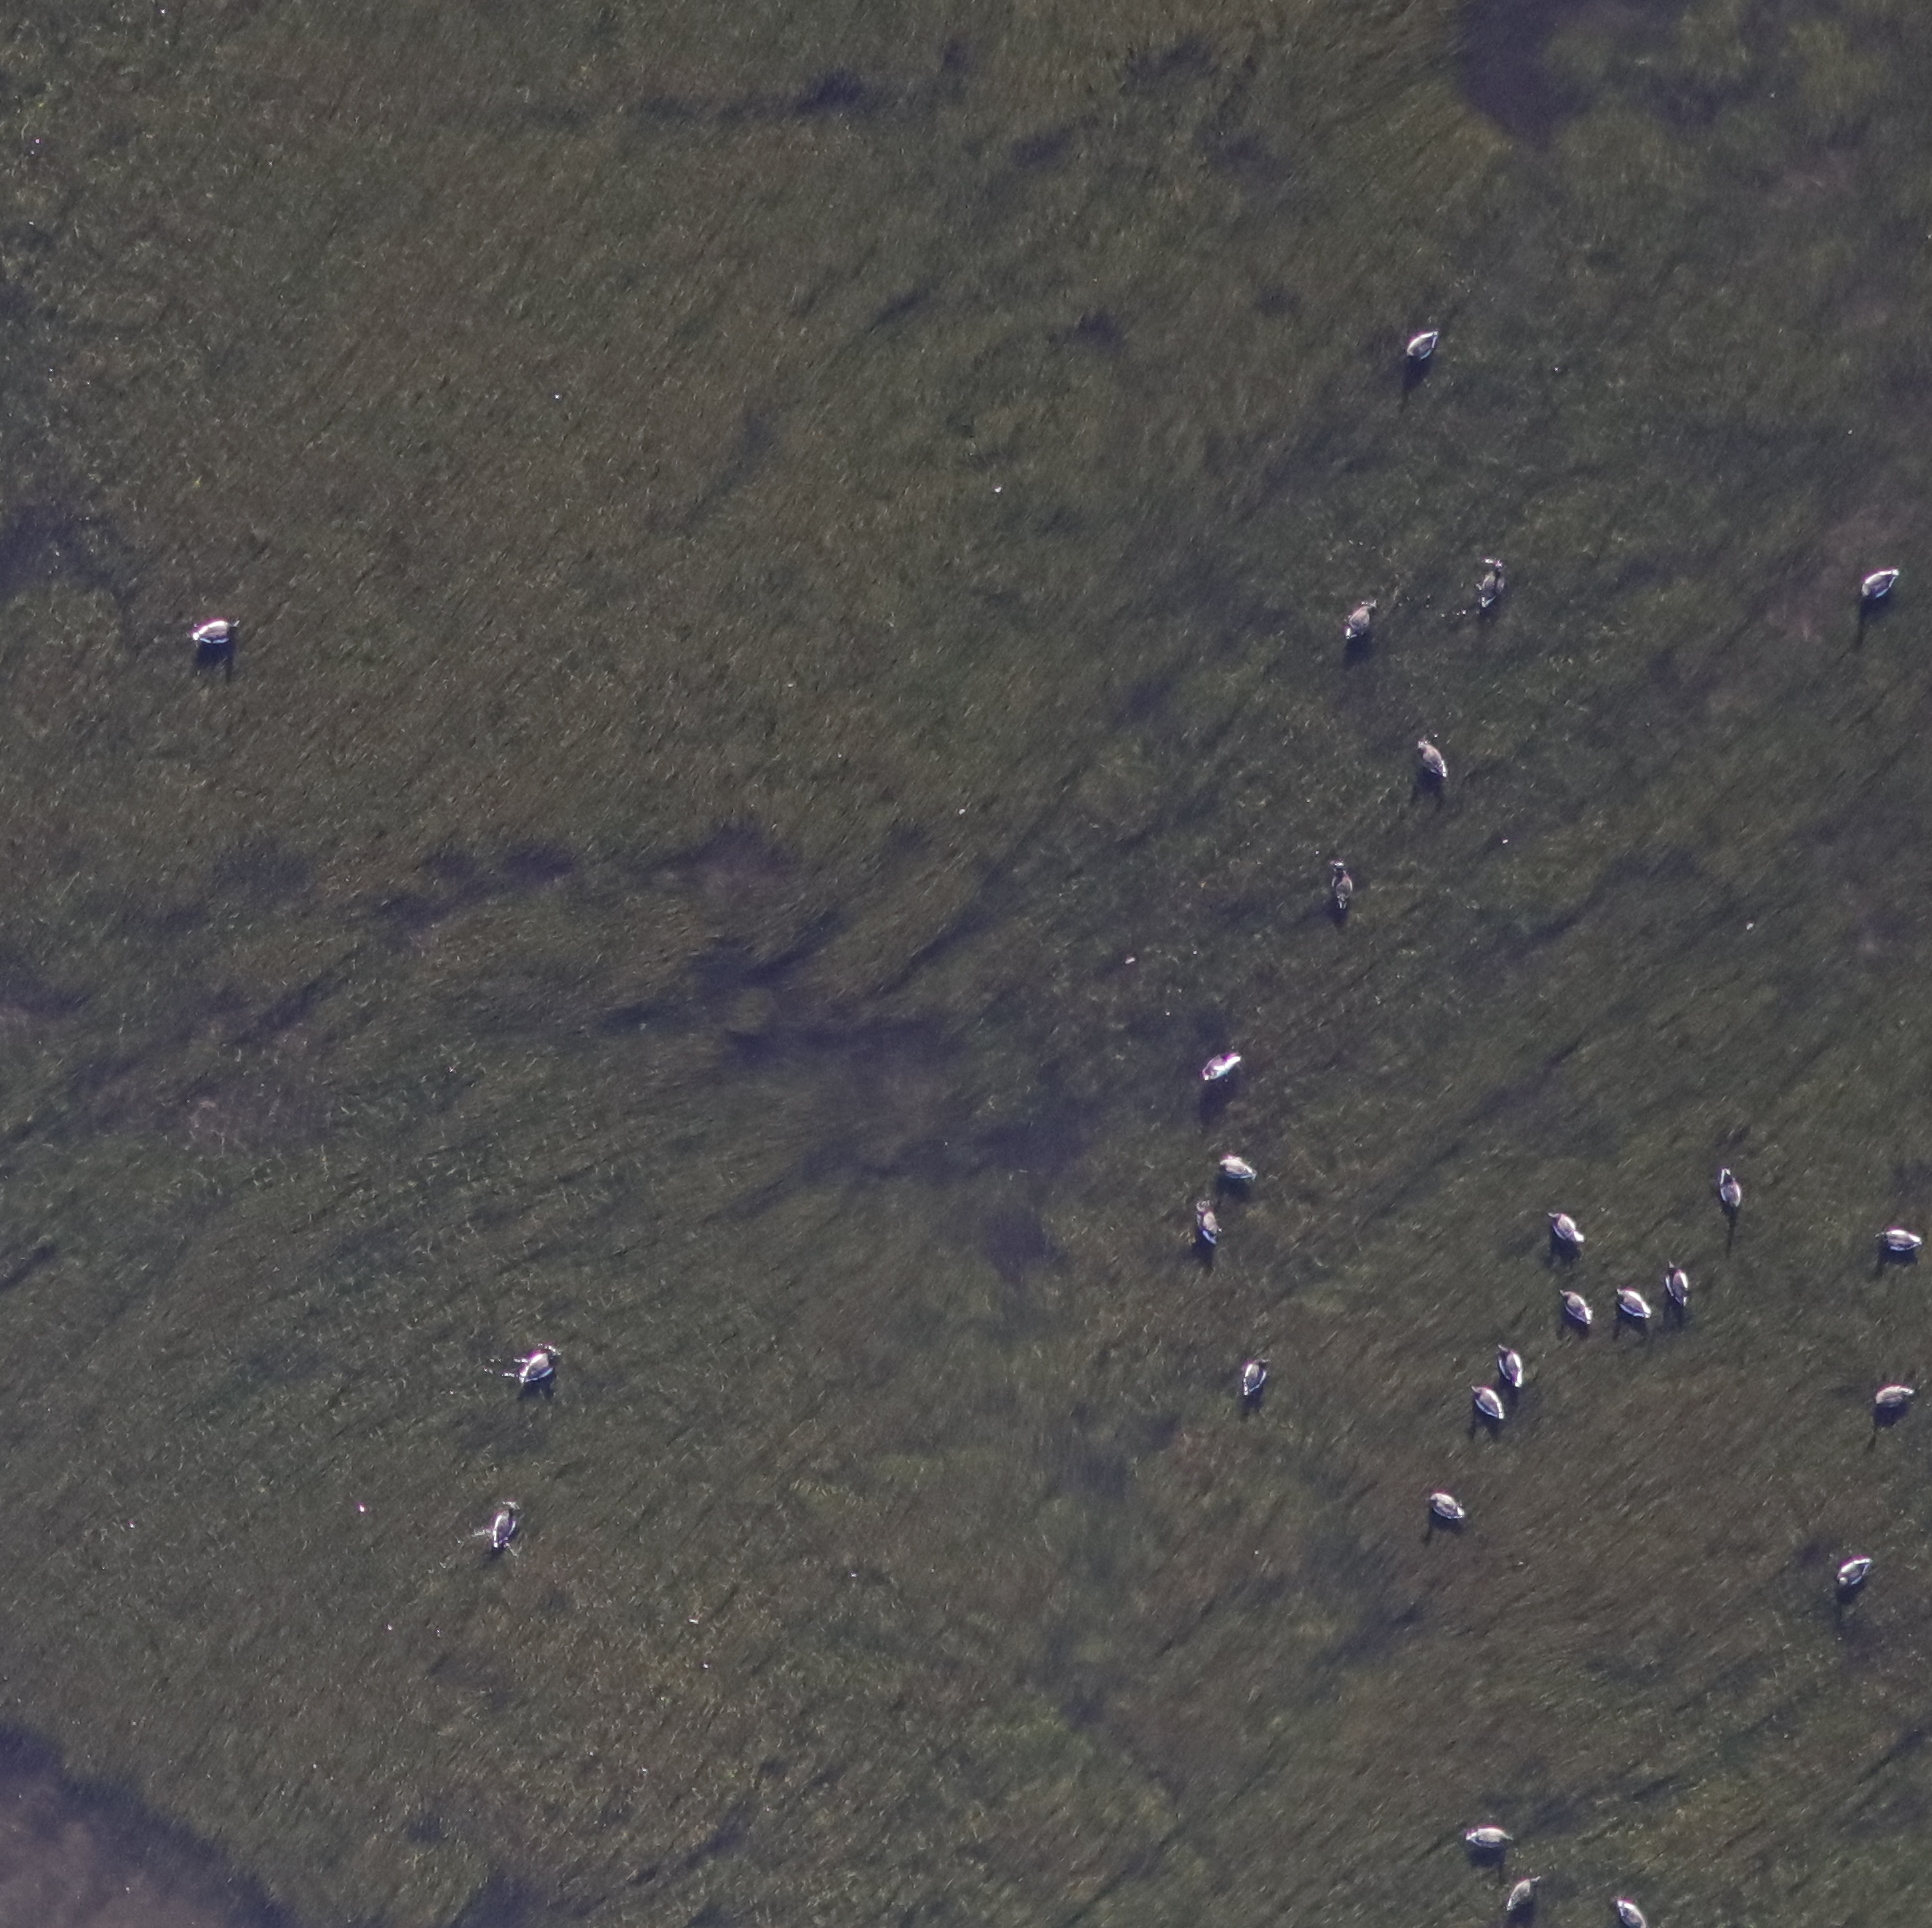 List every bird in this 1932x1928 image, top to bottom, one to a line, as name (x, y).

brant (1421, 345)
brant (1878, 583)
brant (1490, 585)
brant (1360, 618)
brant (215, 632)
brant (1433, 759)
brant (1340, 883)
brant (1221, 1066)
brant (1236, 1167)
brant (1729, 1192)
brant (1208, 1221)
brant (1565, 1229)
brant (1900, 1240)
brant (1678, 1285)
brant (1632, 1301)
brant (1573, 1306)
brant (537, 1364)
brant (1511, 1365)
brant (1256, 1375)
brant (1893, 1394)
brant (1487, 1402)
brant (1445, 1507)
brant (504, 1527)
brant (1853, 1571)
brant (1487, 1836)
brant (1519, 1894)
brant (1633, 1917)